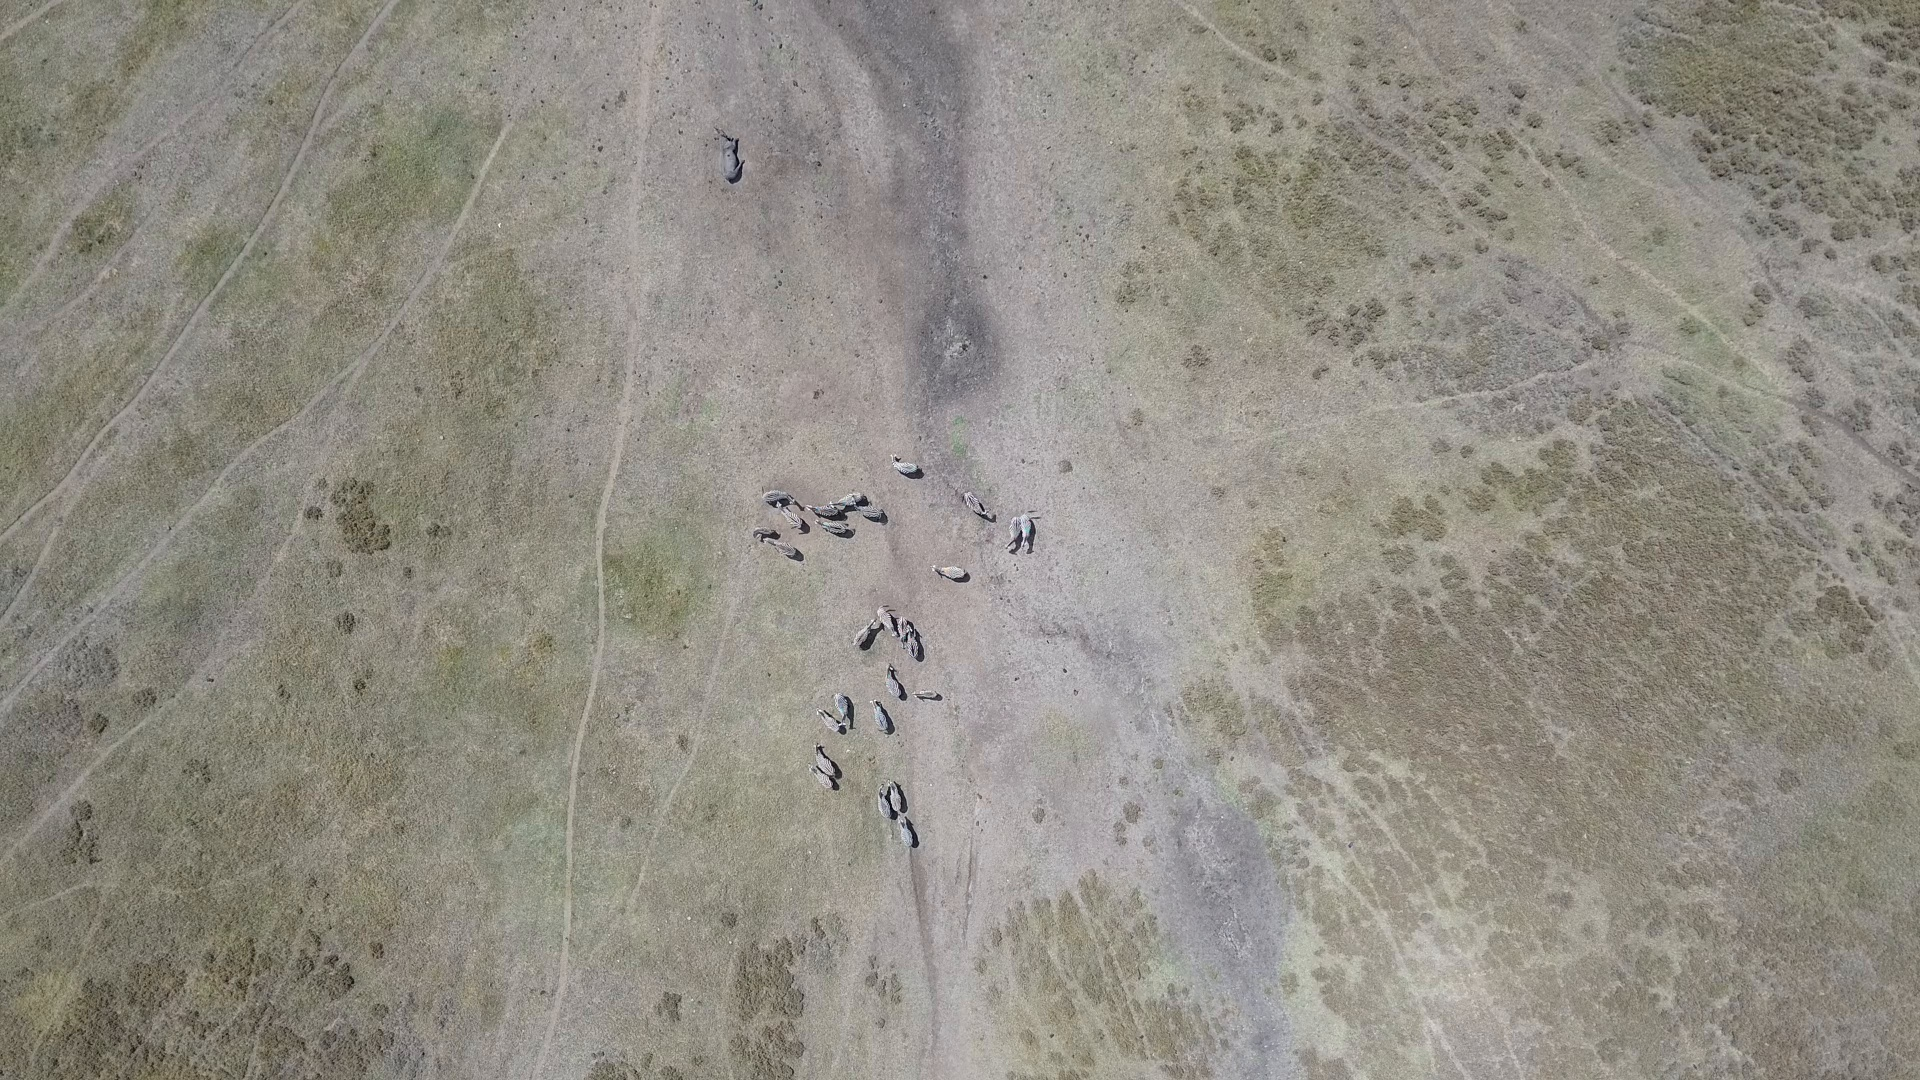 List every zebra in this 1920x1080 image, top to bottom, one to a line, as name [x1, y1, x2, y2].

zebra [891, 458, 921, 476]
zebra [758, 487, 788, 503]
zebra [963, 492, 990, 517]
zebra [827, 496, 863, 510]
zebra [775, 502, 805, 530]
zebra [805, 505, 842, 517]
zebra [859, 505, 889, 523]
zebra [1015, 513, 1034, 546]
zebra [820, 514, 851, 537]
zebra [1005, 516, 1020, 551]
zebra [755, 529, 780, 540]
zebra [755, 533, 783, 544]
zebra [764, 537, 796, 558]
zebra [936, 565, 969, 580]
zebra [877, 606, 897, 635]
zebra [897, 617, 909, 650]
zebra [851, 620, 879, 648]
zebra [909, 625, 925, 661]
zebra [887, 669, 904, 699]
zebra [913, 691, 943, 703]
zebra [834, 696, 850, 730]
zebra [874, 701, 892, 733]
zebra [817, 712, 838, 733]
zebra [815, 744, 836, 776]
zebra [809, 761, 835, 791]
zebra [890, 786, 904, 819]
zebra [878, 789, 896, 822]
zebra [897, 814, 918, 850]